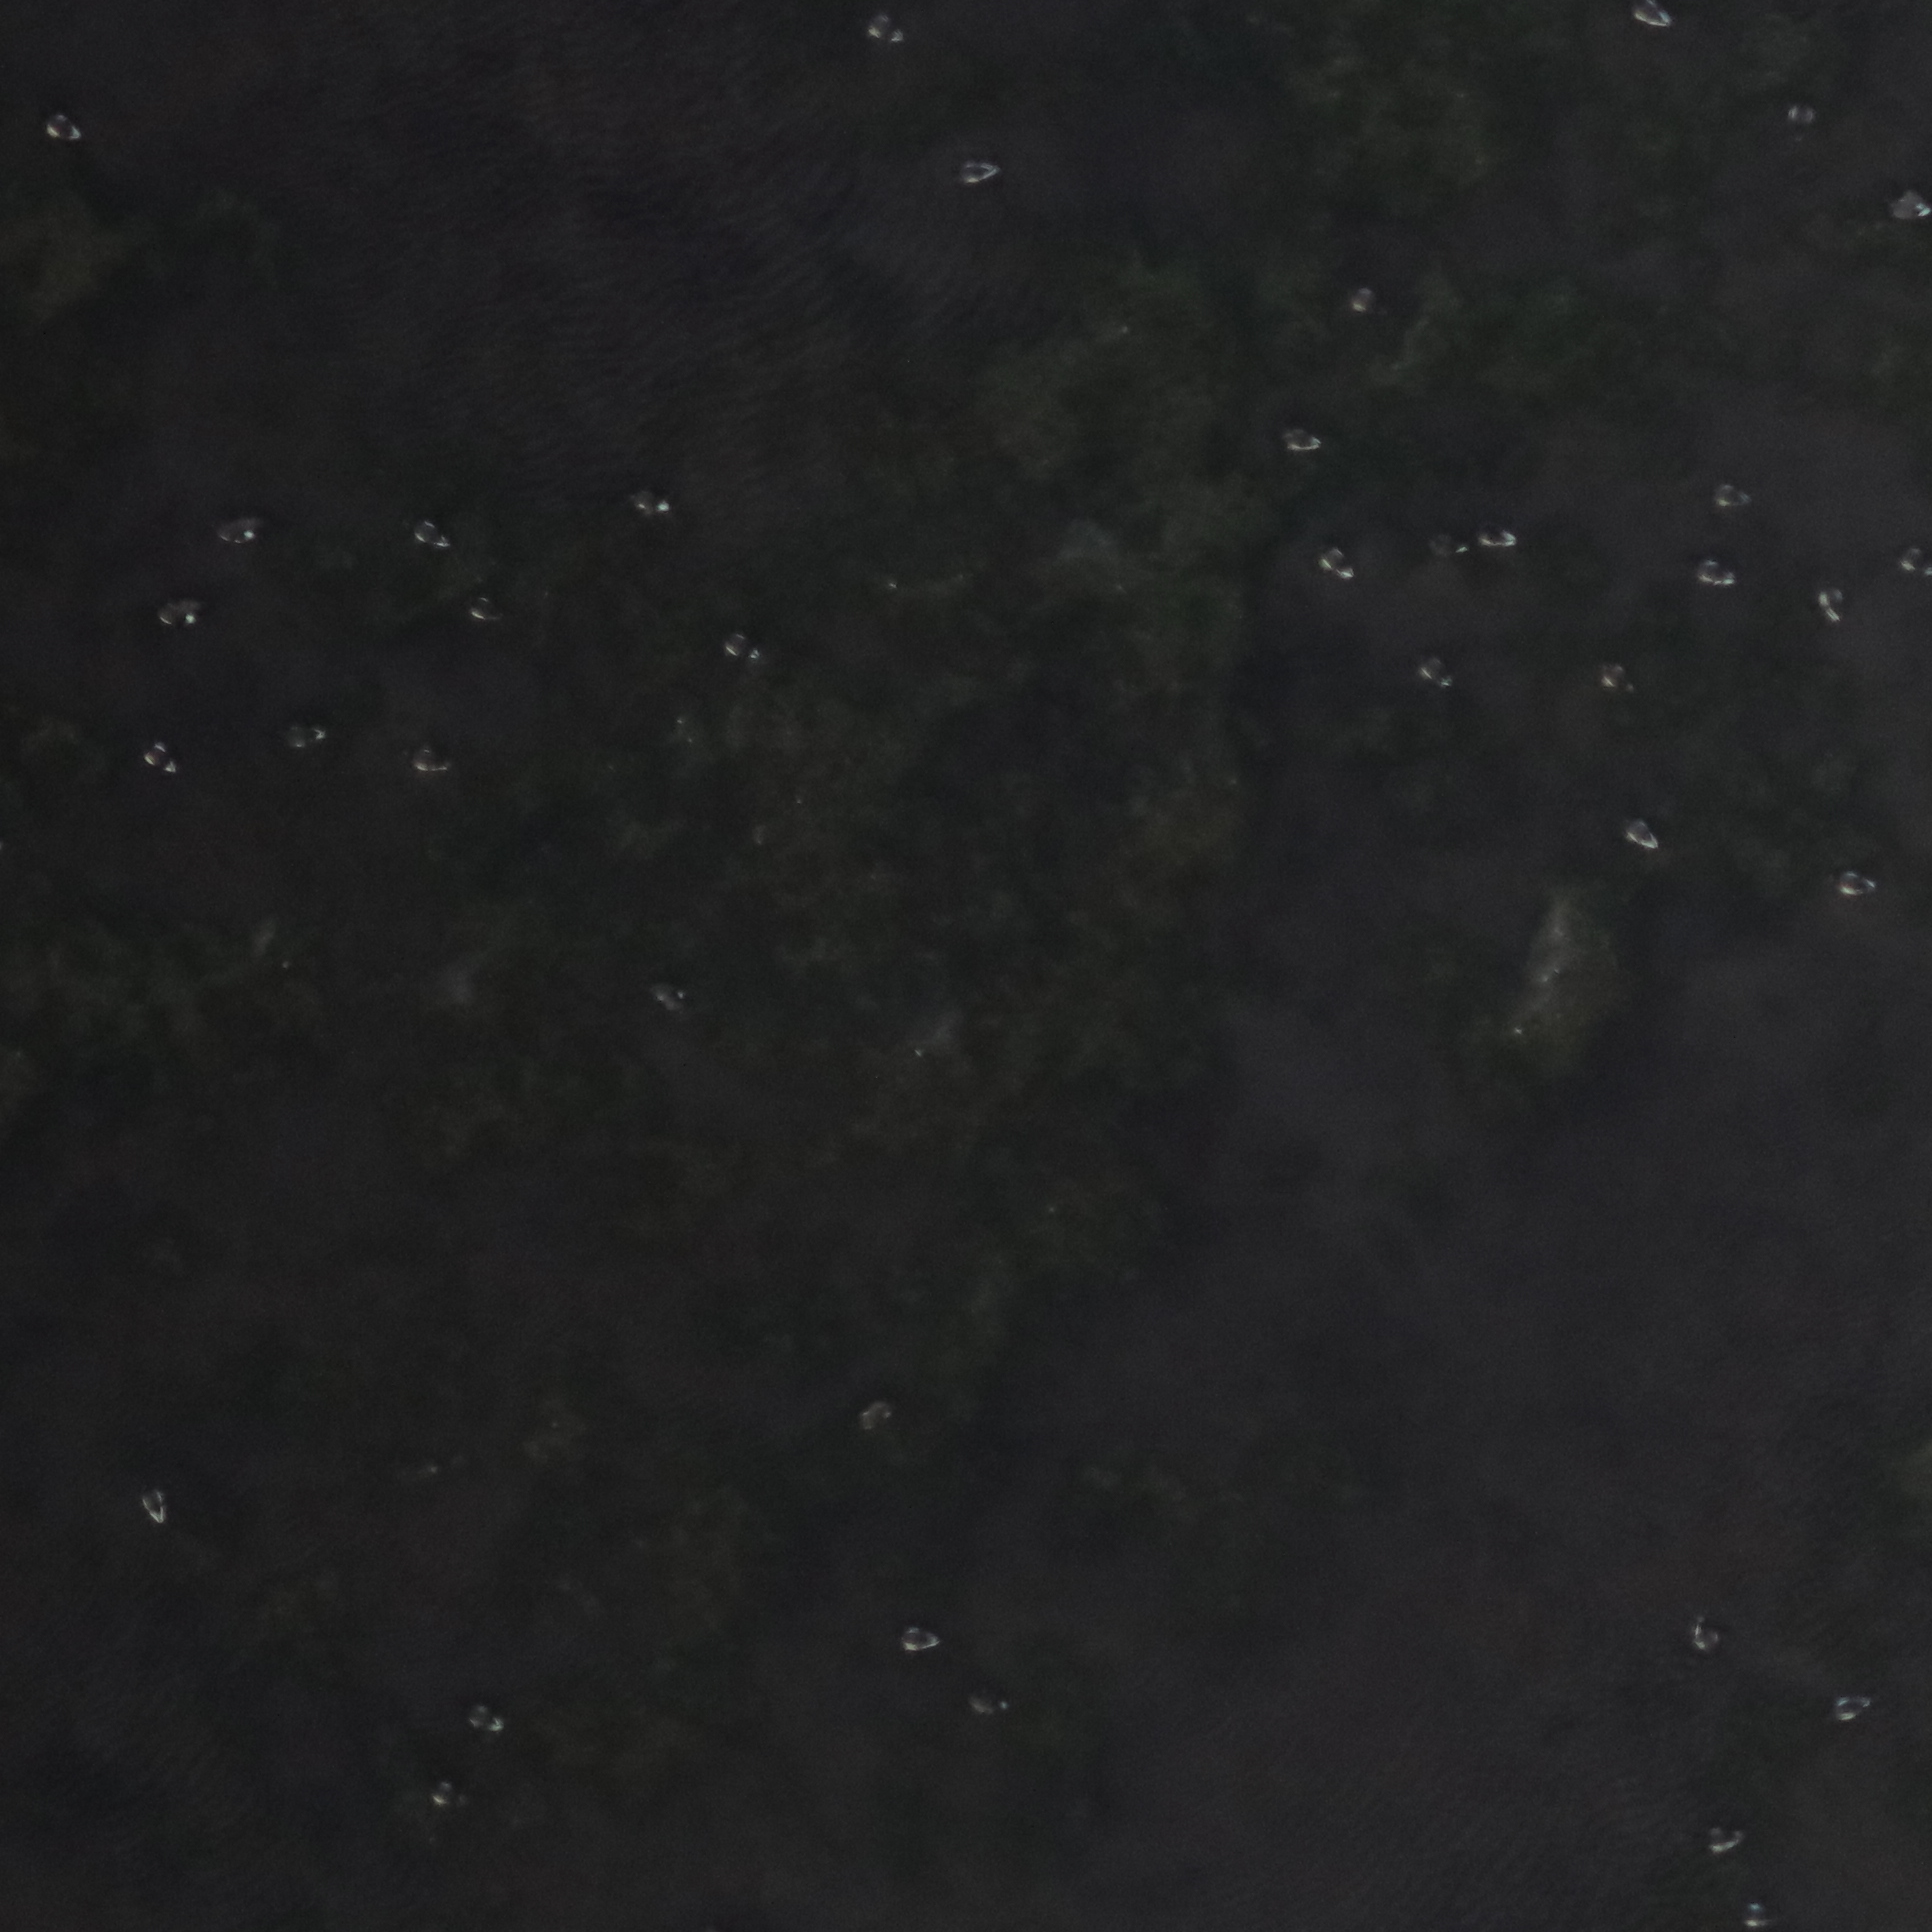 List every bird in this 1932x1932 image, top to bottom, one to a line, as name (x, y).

brant (1647, 10)
brant (882, 26)
brant (1801, 115)
brant (62, 127)
brant (970, 171)
brant (1906, 206)
brant (1374, 300)
brant (1299, 439)
brant (1729, 496)
brant (653, 501)
brant (239, 528)
brant (432, 535)
brant (1504, 538)
brant (1448, 547)
brant (1336, 563)
brant (1711, 572)
brant (1926, 572)
brant (1832, 604)
brant (484, 607)
brant (180, 612)
brant (739, 644)
brant (1438, 658)
brant (1612, 679)
brant (297, 733)
brant (158, 755)
brant (434, 765)
brant (1639, 832)
brant (1852, 883)
brant (672, 990)
brant (868, 1407)
brant (154, 1502)
brant (1706, 1636)
brant (920, 1640)
brant (989, 1699)
brant (1850, 1708)
brant (482, 1718)
brant (449, 1795)
brant (1721, 1841)
brant (1753, 1900)